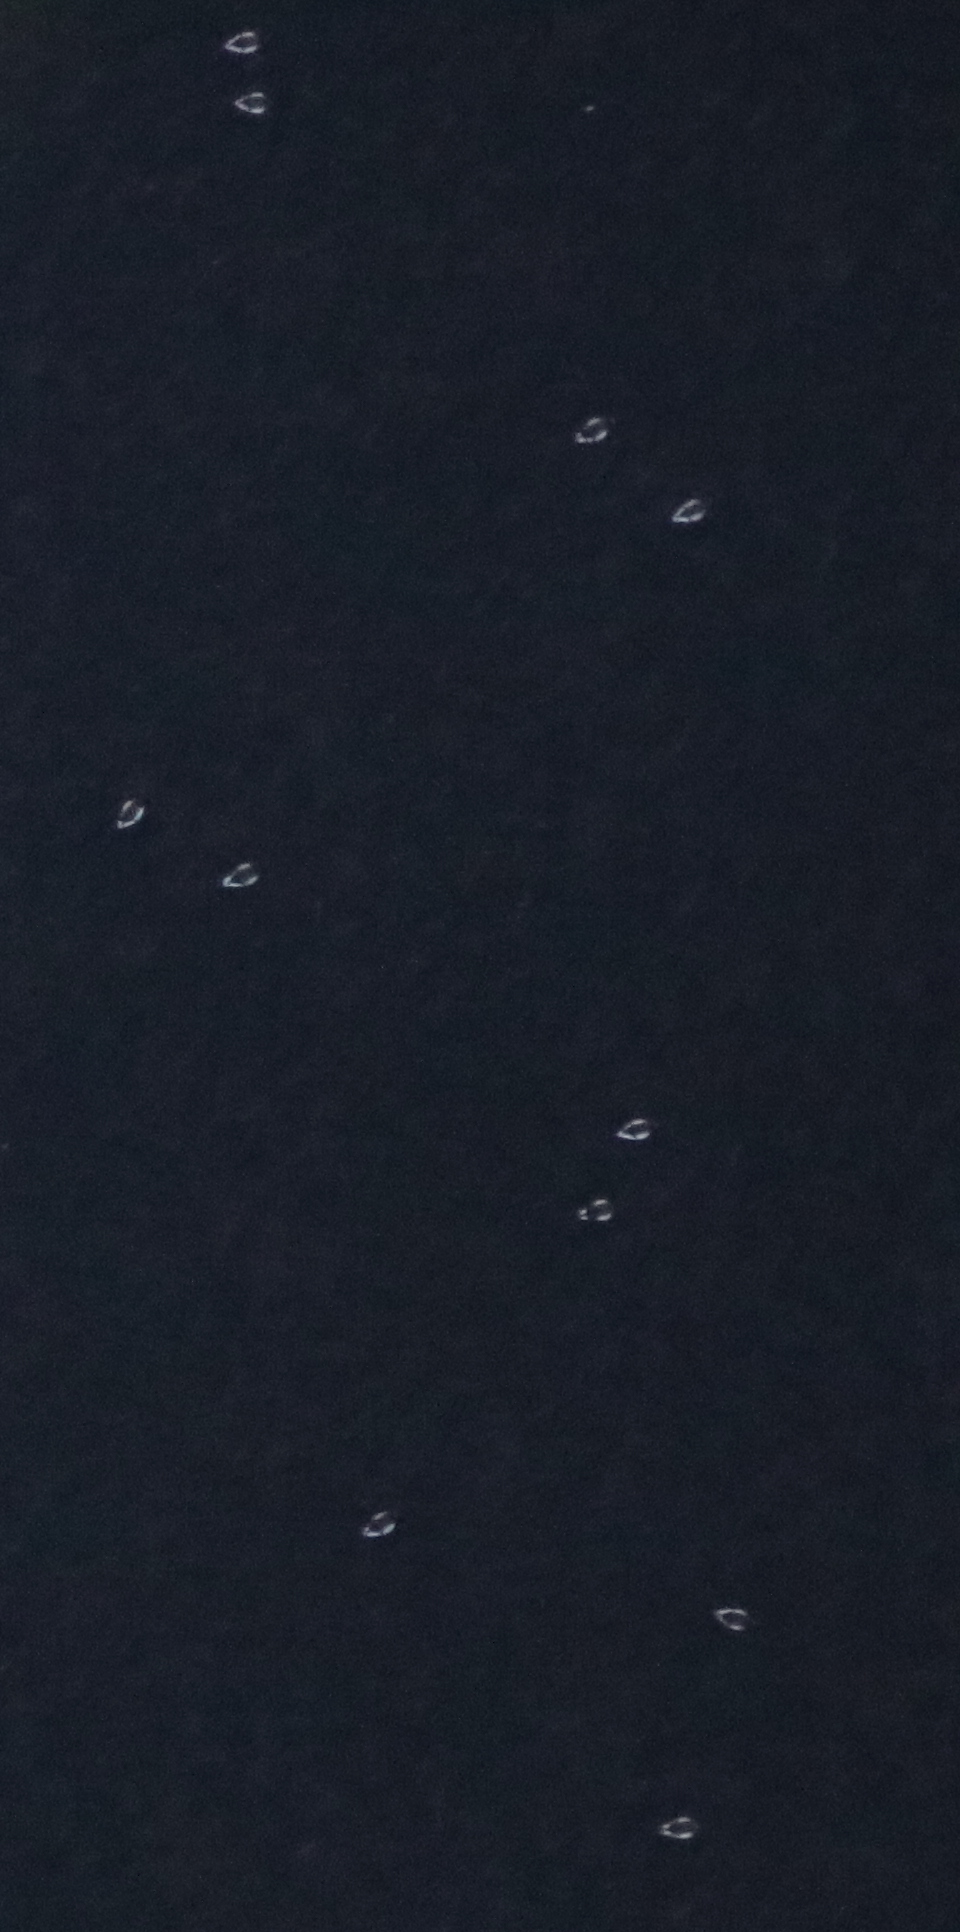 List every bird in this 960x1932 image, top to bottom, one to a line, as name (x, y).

brant (248, 43)
brant (255, 103)
brant (595, 430)
brant (693, 510)
brant (130, 813)
brant (242, 876)
brant (638, 1130)
brant (597, 1211)
brant (382, 1524)
brant (736, 1621)
brant (681, 1828)